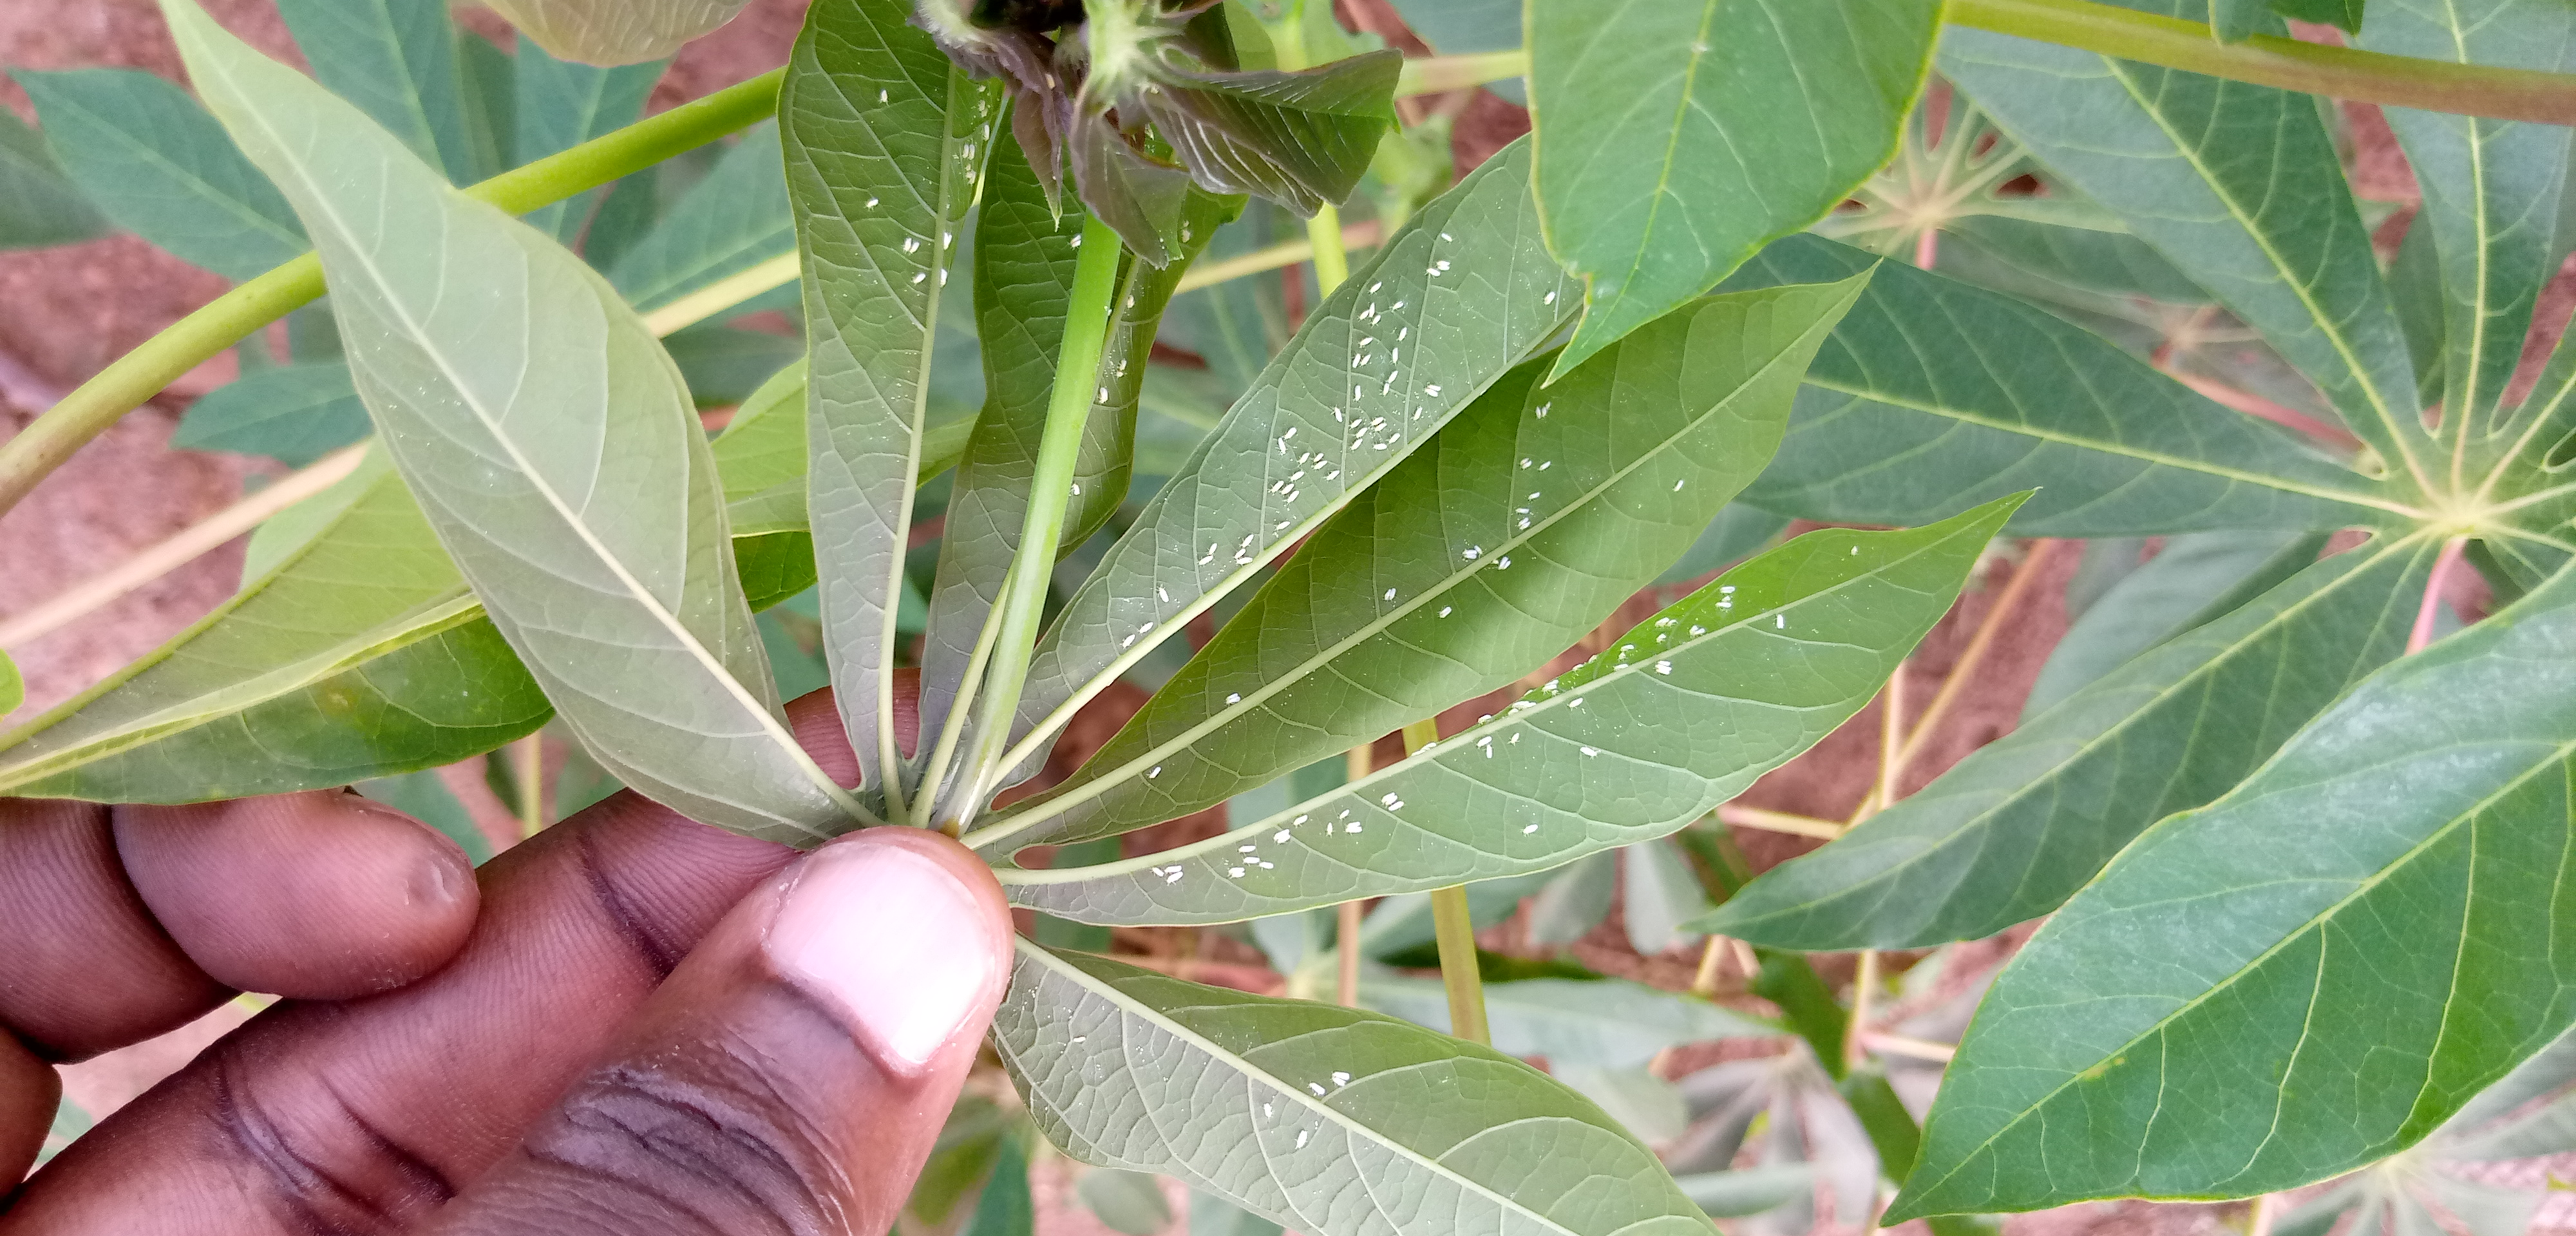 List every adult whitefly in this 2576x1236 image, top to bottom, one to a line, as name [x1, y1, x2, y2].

whitefly [880, 88, 891, 106]
whitefly [981, 122, 992, 142]
whitefly [961, 141, 969, 158]
whitefly [968, 142, 976, 162]
whitefly [963, 169, 978, 187]
whitefly [864, 196, 882, 209]
whitefly [1439, 230, 1454, 244]
whitefly [941, 230, 954, 251]
whitefly [1070, 233, 1082, 243]
whitefly [903, 236, 913, 254]
whitefly [909, 239, 921, 254]
whitefly [1071, 239, 1083, 250]
whitefly [1434, 259, 1452, 265]
whitefly [938, 264, 948, 290]
whitefly [1437, 264, 1451, 272]
whitefly [1425, 267, 1441, 279]
whitefly [913, 270, 929, 286]
whitefly [1367, 280, 1385, 295]
whitefly [1542, 289, 1557, 308]
whitefly [1126, 292, 1137, 310]
whitefly [1390, 297, 1406, 312]
whitefly [1369, 300, 1378, 319]
whitefly [1358, 308, 1369, 321]
whitefly [1371, 312, 1383, 327]
whitefly [1397, 324, 1408, 343]
whitefly [1358, 335, 1374, 348]
whitefly [1392, 345, 1401, 365]
whitefly [1352, 351, 1361, 370]
whitefly [1359, 352, 1372, 368]
whitefly [1117, 357, 1130, 370]
whitefly [1114, 370, 1126, 379]
whitefly [1381, 382, 1390, 398]
whitefly [1353, 382, 1364, 402]
whitefly [1426, 383, 1443, 392]
whitefly [1095, 384, 1111, 408]
whitefly [1424, 386, 1439, 399]
whitefly [1544, 399, 1555, 410]
whitefly [1411, 403, 1425, 424]
whitefly [1534, 403, 1541, 420]
whitefly [1332, 404, 1345, 424]
whitefly [1541, 406, 1548, 418]
whitefly [1370, 414, 1385, 426]
whitefly [1349, 417, 1364, 429]
whitefly [1374, 420, 1388, 433]
whitefly [1282, 426, 1298, 440]
whitefly [1355, 426, 1369, 438]
whitefly [1388, 429, 1401, 444]
whitefly [1276, 435, 1288, 455]
whitefly [1350, 436, 1365, 453]
whitefly [1370, 442, 1388, 450]
whitefly [1298, 450, 1311, 465]
whitefly [1313, 451, 1325, 463]
whitefly [1518, 456, 1530, 467]
whitefly [1312, 458, 1329, 471]
whitefly [1539, 459, 1552, 472]
whitefly [1521, 460, 1532, 471]
whitefly [1325, 469, 1341, 482]
whitefly [1290, 469, 1307, 482]
whitefly [1672, 477, 1685, 494]
whitefly [1270, 478, 1285, 494]
whitefly [1071, 482, 1083, 496]
whitefly [1280, 482, 1296, 496]
whitefly [1287, 489, 1302, 505]
whitefly [1525, 491, 1541, 501]
whitefly [1513, 505, 1532, 515]
whitefly [1517, 516, 1529, 527]
whitefly [1275, 519, 1291, 532]
whitefly [1517, 520, 1531, 531]
whitefly [1239, 531, 1255, 547]
whitefly [1205, 541, 1220, 556]
whitefly [1474, 543, 1485, 555]
whitefly [1848, 543, 1862, 557]
whitefly [1461, 547, 1477, 554]
whitefly [1233, 547, 1247, 559]
whitefly [1196, 554, 1215, 568]
whitefly [1235, 554, 1256, 566]
whitefly [1463, 554, 1479, 559]
whitefly [1497, 555, 1510, 571]
whitefly [1491, 558, 1501, 565]
whitefly [1502, 559, 1511, 570]
whitefly [1718, 583, 1738, 594]
whitefly [1157, 585, 1171, 604]
whitefly [1390, 586, 1398, 602]
whitefly [1383, 588, 1392, 600]
whitefly [1720, 595, 1733, 603]
whitefly [1712, 600, 1732, 610]
whitefly [1435, 603, 1453, 621]
whitefly [1437, 605, 1452, 621]
whitefly [1774, 612, 1787, 630]
whitefly [1654, 616, 1670, 630]
whitefly [1667, 617, 1678, 629]
whitefly [1139, 620, 1155, 635]
whitefly [1687, 623, 1700, 639]
whitefly [1693, 626, 1706, 637]
whitefly [1121, 632, 1136, 650]
whitefly [1654, 632, 1668, 643]
whitefly [1618, 642, 1635, 652]
whitefly [1618, 650, 1629, 661]
whitefly [1586, 652, 1599, 664]
whitefly [1656, 659, 1674, 666]
whitefly [1611, 661, 1631, 673]
whitefly [1571, 662, 1584, 672]
whitefly [1653, 664, 1672, 671]
whitefly [1653, 668, 1671, 675]
whitefly [1541, 683, 1557, 694]
whitefly [1551, 687, 1560, 697]
whitefly [1226, 691, 1240, 703]
whitefly [1225, 695, 1242, 705]
whitefly [1567, 697, 1586, 711]
whitefly [1511, 699, 1529, 707]
whitefly [1522, 700, 1537, 710]
whitefly [1505, 705, 1520, 718]
whitefly [1475, 712, 1493, 725]
whitefly [1508, 729, 1521, 746]
whitefly [1475, 735, 1494, 747]
whitefly [1421, 741, 1438, 751]
whitefly [1485, 742, 1494, 761]
whitefly [1576, 743, 1599, 759]
whitefly [1408, 749, 1426, 758]
whitefly [1147, 764, 1163, 780]
whitefly [1378, 791, 1396, 804]
whitefly [1383, 794, 1399, 806]
whitefly [1387, 799, 1406, 814]
whitefly [1336, 807, 1352, 821]
whitefly [1293, 812, 1309, 827]
whitefly [1324, 820, 1336, 838]
whitefly [1345, 820, 1362, 827]
whitefly [1519, 821, 1542, 836]
whitefly [1343, 826, 1364, 834]
whitefly [1273, 828, 1290, 840]
whitefly [1276, 834, 1291, 846]
whitefly [1235, 841, 1258, 853]
whitefly [1240, 855, 1261, 865]
whitefly [1256, 859, 1275, 870]
whitefly [1163, 863, 1184, 875]
whitefly [1150, 865, 1164, 878]
whitefly [1227, 866, 1247, 873]
whitefly [1164, 870, 1185, 886]
whitefly [1231, 870, 1246, 879]
whitefly [1070, 1033, 1088, 1045]
whitefly [1331, 1068, 1352, 1081]
whitefly [1331, 1076, 1347, 1087]
whitefly [1307, 1078, 1328, 1096]
whitefly [1258, 1099, 1275, 1119]
whitefly [1294, 1127, 1309, 1150]